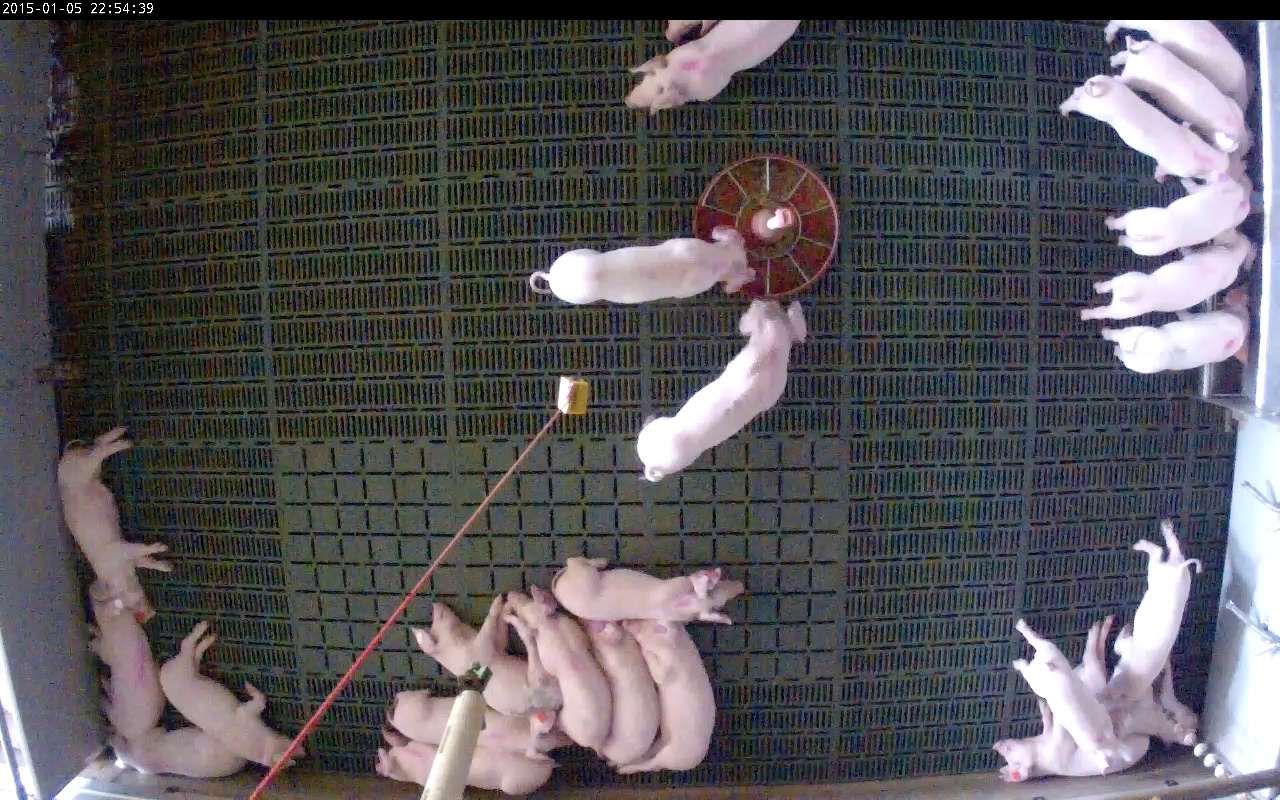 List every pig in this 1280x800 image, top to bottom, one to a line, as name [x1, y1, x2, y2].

pig [623, 18, 802, 118]
pig [663, 20, 720, 41]
pig [1106, 21, 1256, 108]
pig [1107, 35, 1255, 158]
pig [1058, 73, 1246, 188]
pig [1101, 175, 1253, 260]
pig [528, 226, 759, 306]
pig [1076, 229, 1259, 321]
pig [1100, 287, 1257, 375]
pig [633, 296, 810, 485]
pig [57, 423, 176, 624]
pig [1097, 519, 1203, 711]
pig [551, 553, 746, 626]
pig [502, 583, 611, 760]
pig [87, 594, 167, 736]
pig [410, 594, 567, 719]
pig [1074, 615, 1198, 747]
pig [576, 617, 661, 771]
pig [157, 618, 307, 770]
pig [1014, 619, 1134, 777]
pig [615, 620, 716, 777]
pig [383, 688, 573, 763]
pig [994, 694, 1150, 781]
pig [105, 726, 252, 776]
pig [371, 729, 559, 794]